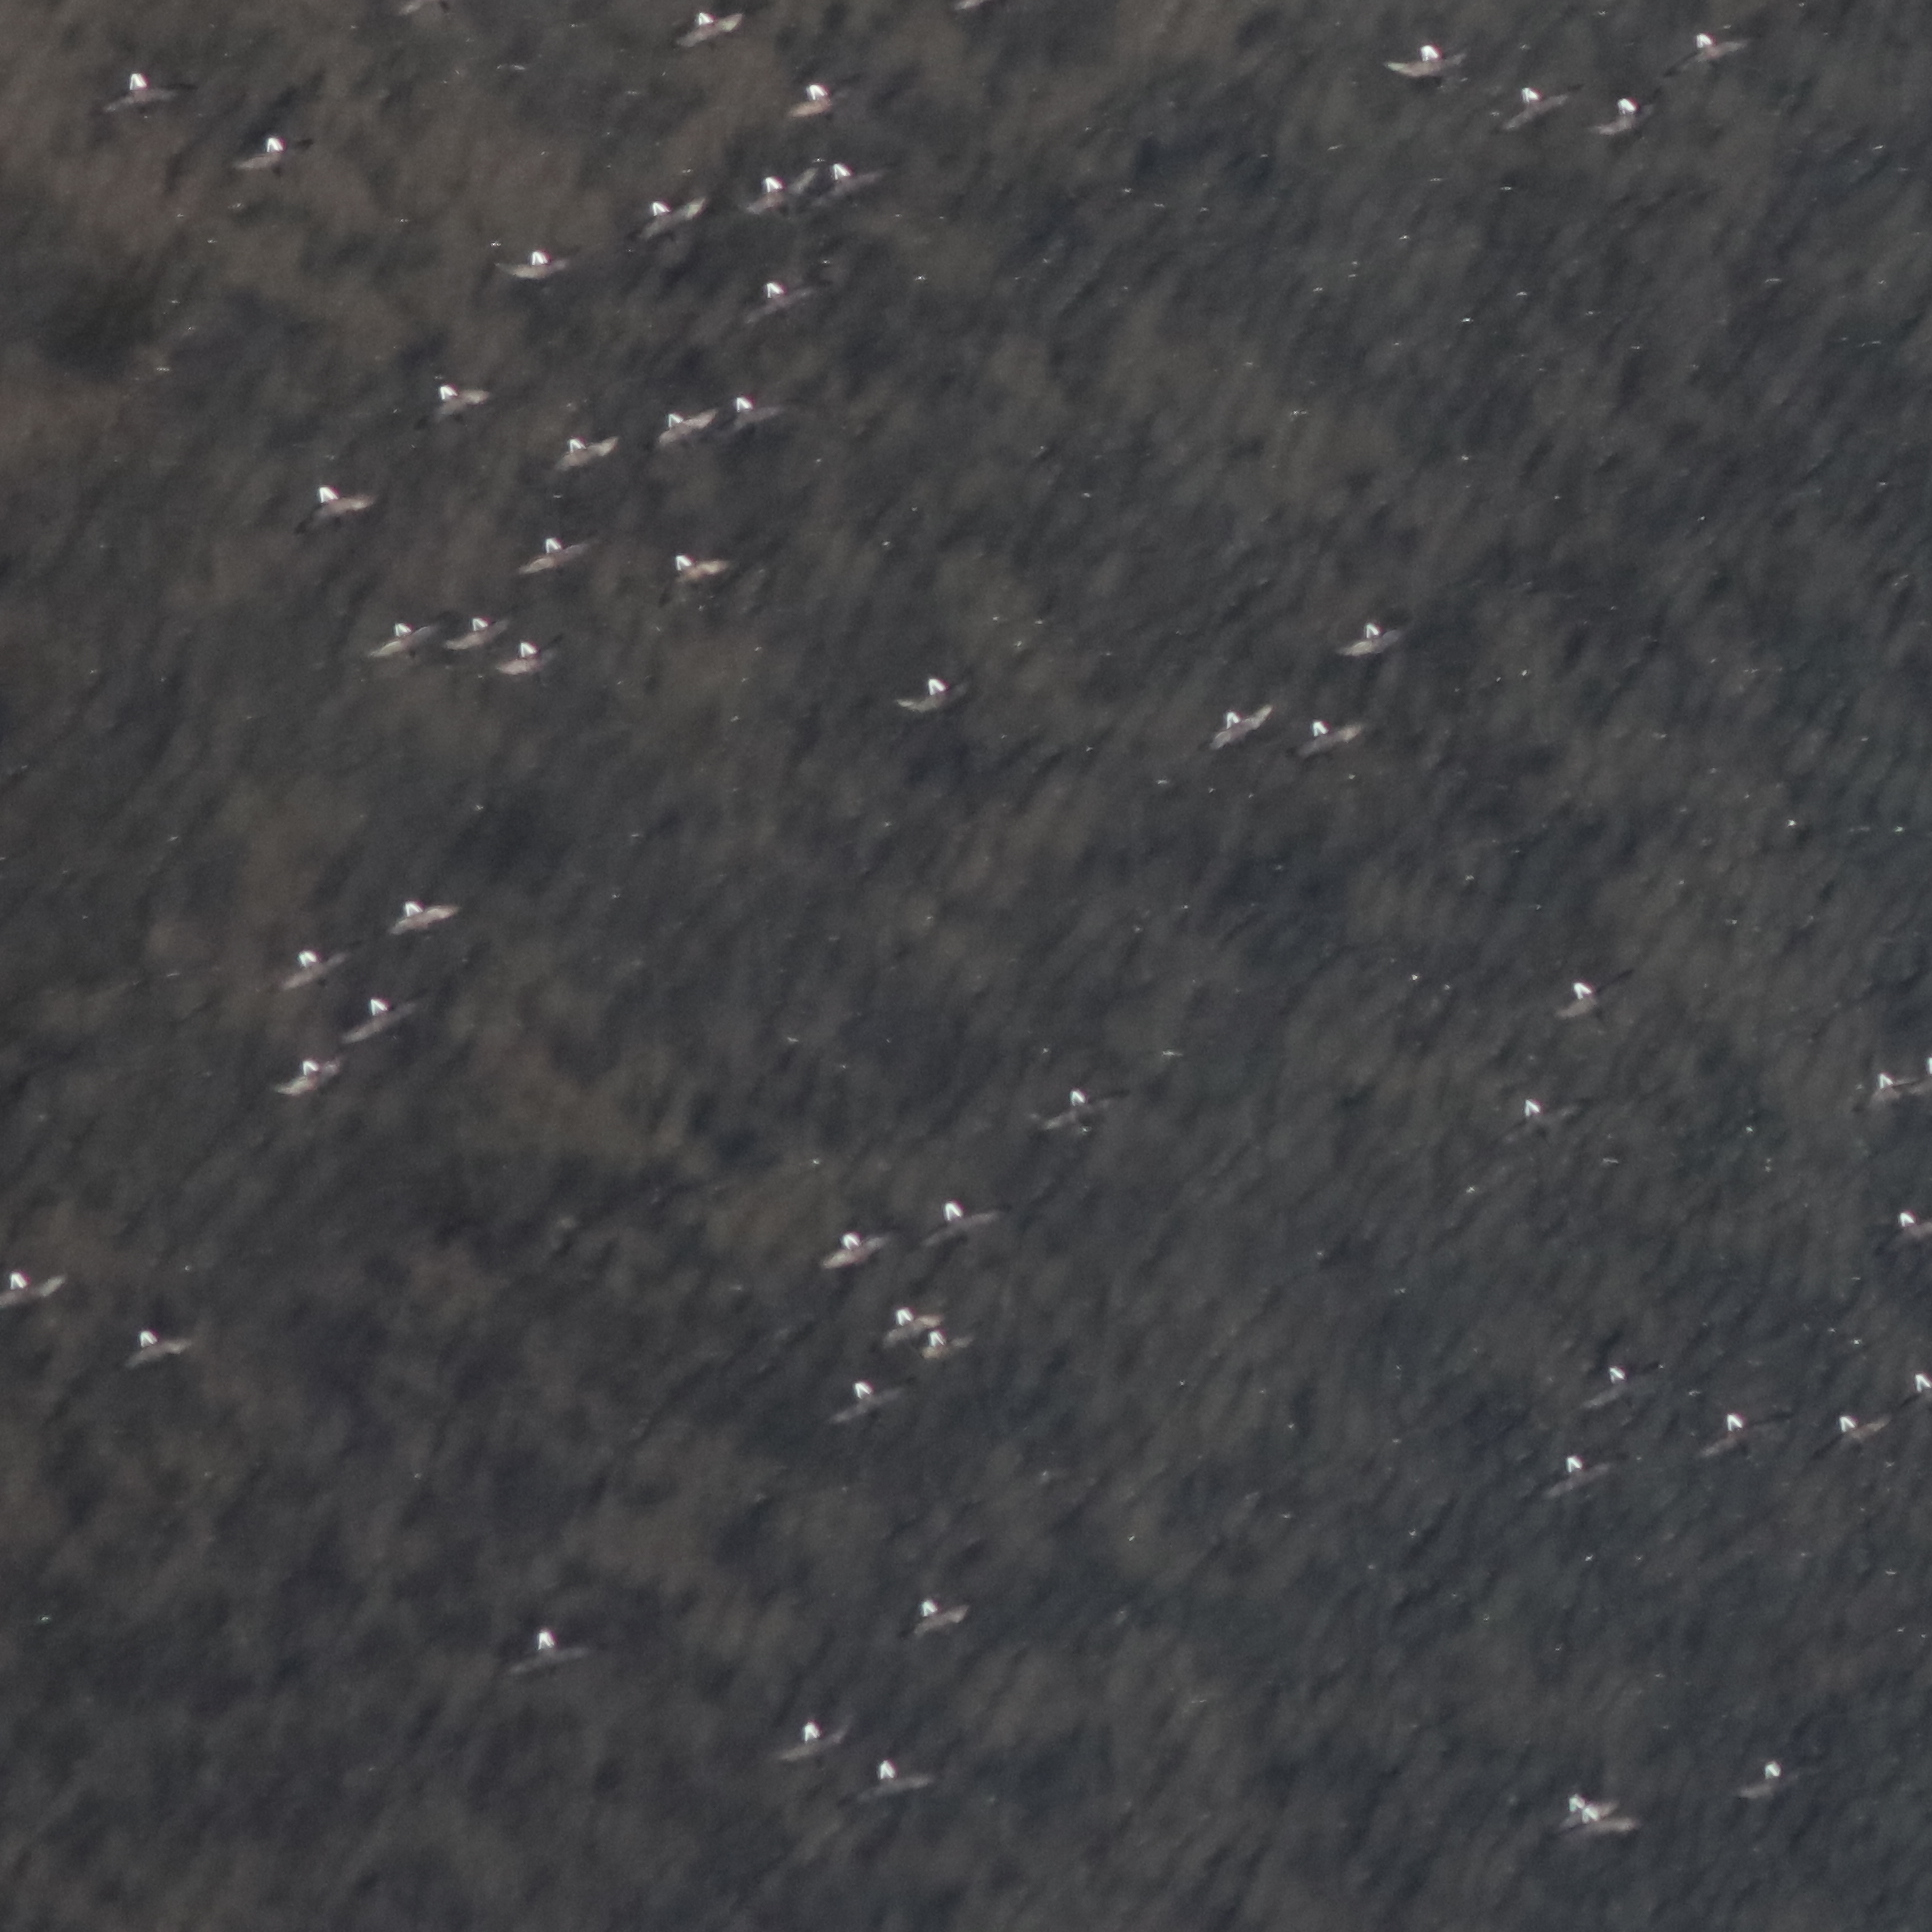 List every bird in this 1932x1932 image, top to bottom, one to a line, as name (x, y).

brant (709, 24)
brant (1709, 55)
brant (1438, 67)
brant (136, 86)
brant (823, 92)
brant (1539, 105)
brant (1626, 122)
brant (277, 157)
brant (843, 183)
brant (775, 193)
brant (661, 216)
brant (529, 261)
brant (778, 298)
brant (457, 412)
brant (742, 415)
brant (676, 428)
brant (581, 455)
brant (334, 508)
brant (552, 566)
brant (694, 571)
brant (484, 638)
brant (400, 640)
brant (1370, 648)
brant (541, 668)
brant (936, 703)
brant (1322, 718)
brant (1235, 722)
brant (417, 922)
brant (313, 956)
brant (1587, 1001)
brant (384, 1013)
brant (310, 1076)
brant (1886, 1090)
brant (1086, 1113)
brant (1534, 1115)
brant (963, 1214)
brant (1914, 1231)
brant (862, 1252)
brant (16, 1292)
brant (909, 1328)
brant (155, 1349)
brant (951, 1353)
brant (1628, 1391)
brant (859, 1404)
brant (1735, 1427)
brant (1853, 1433)
brant (1579, 1469)
brant (940, 1613)
brant (544, 1653)
brant (812, 1733)
brant (891, 1769)
brant (1780, 1778)
brant (1575, 1813)